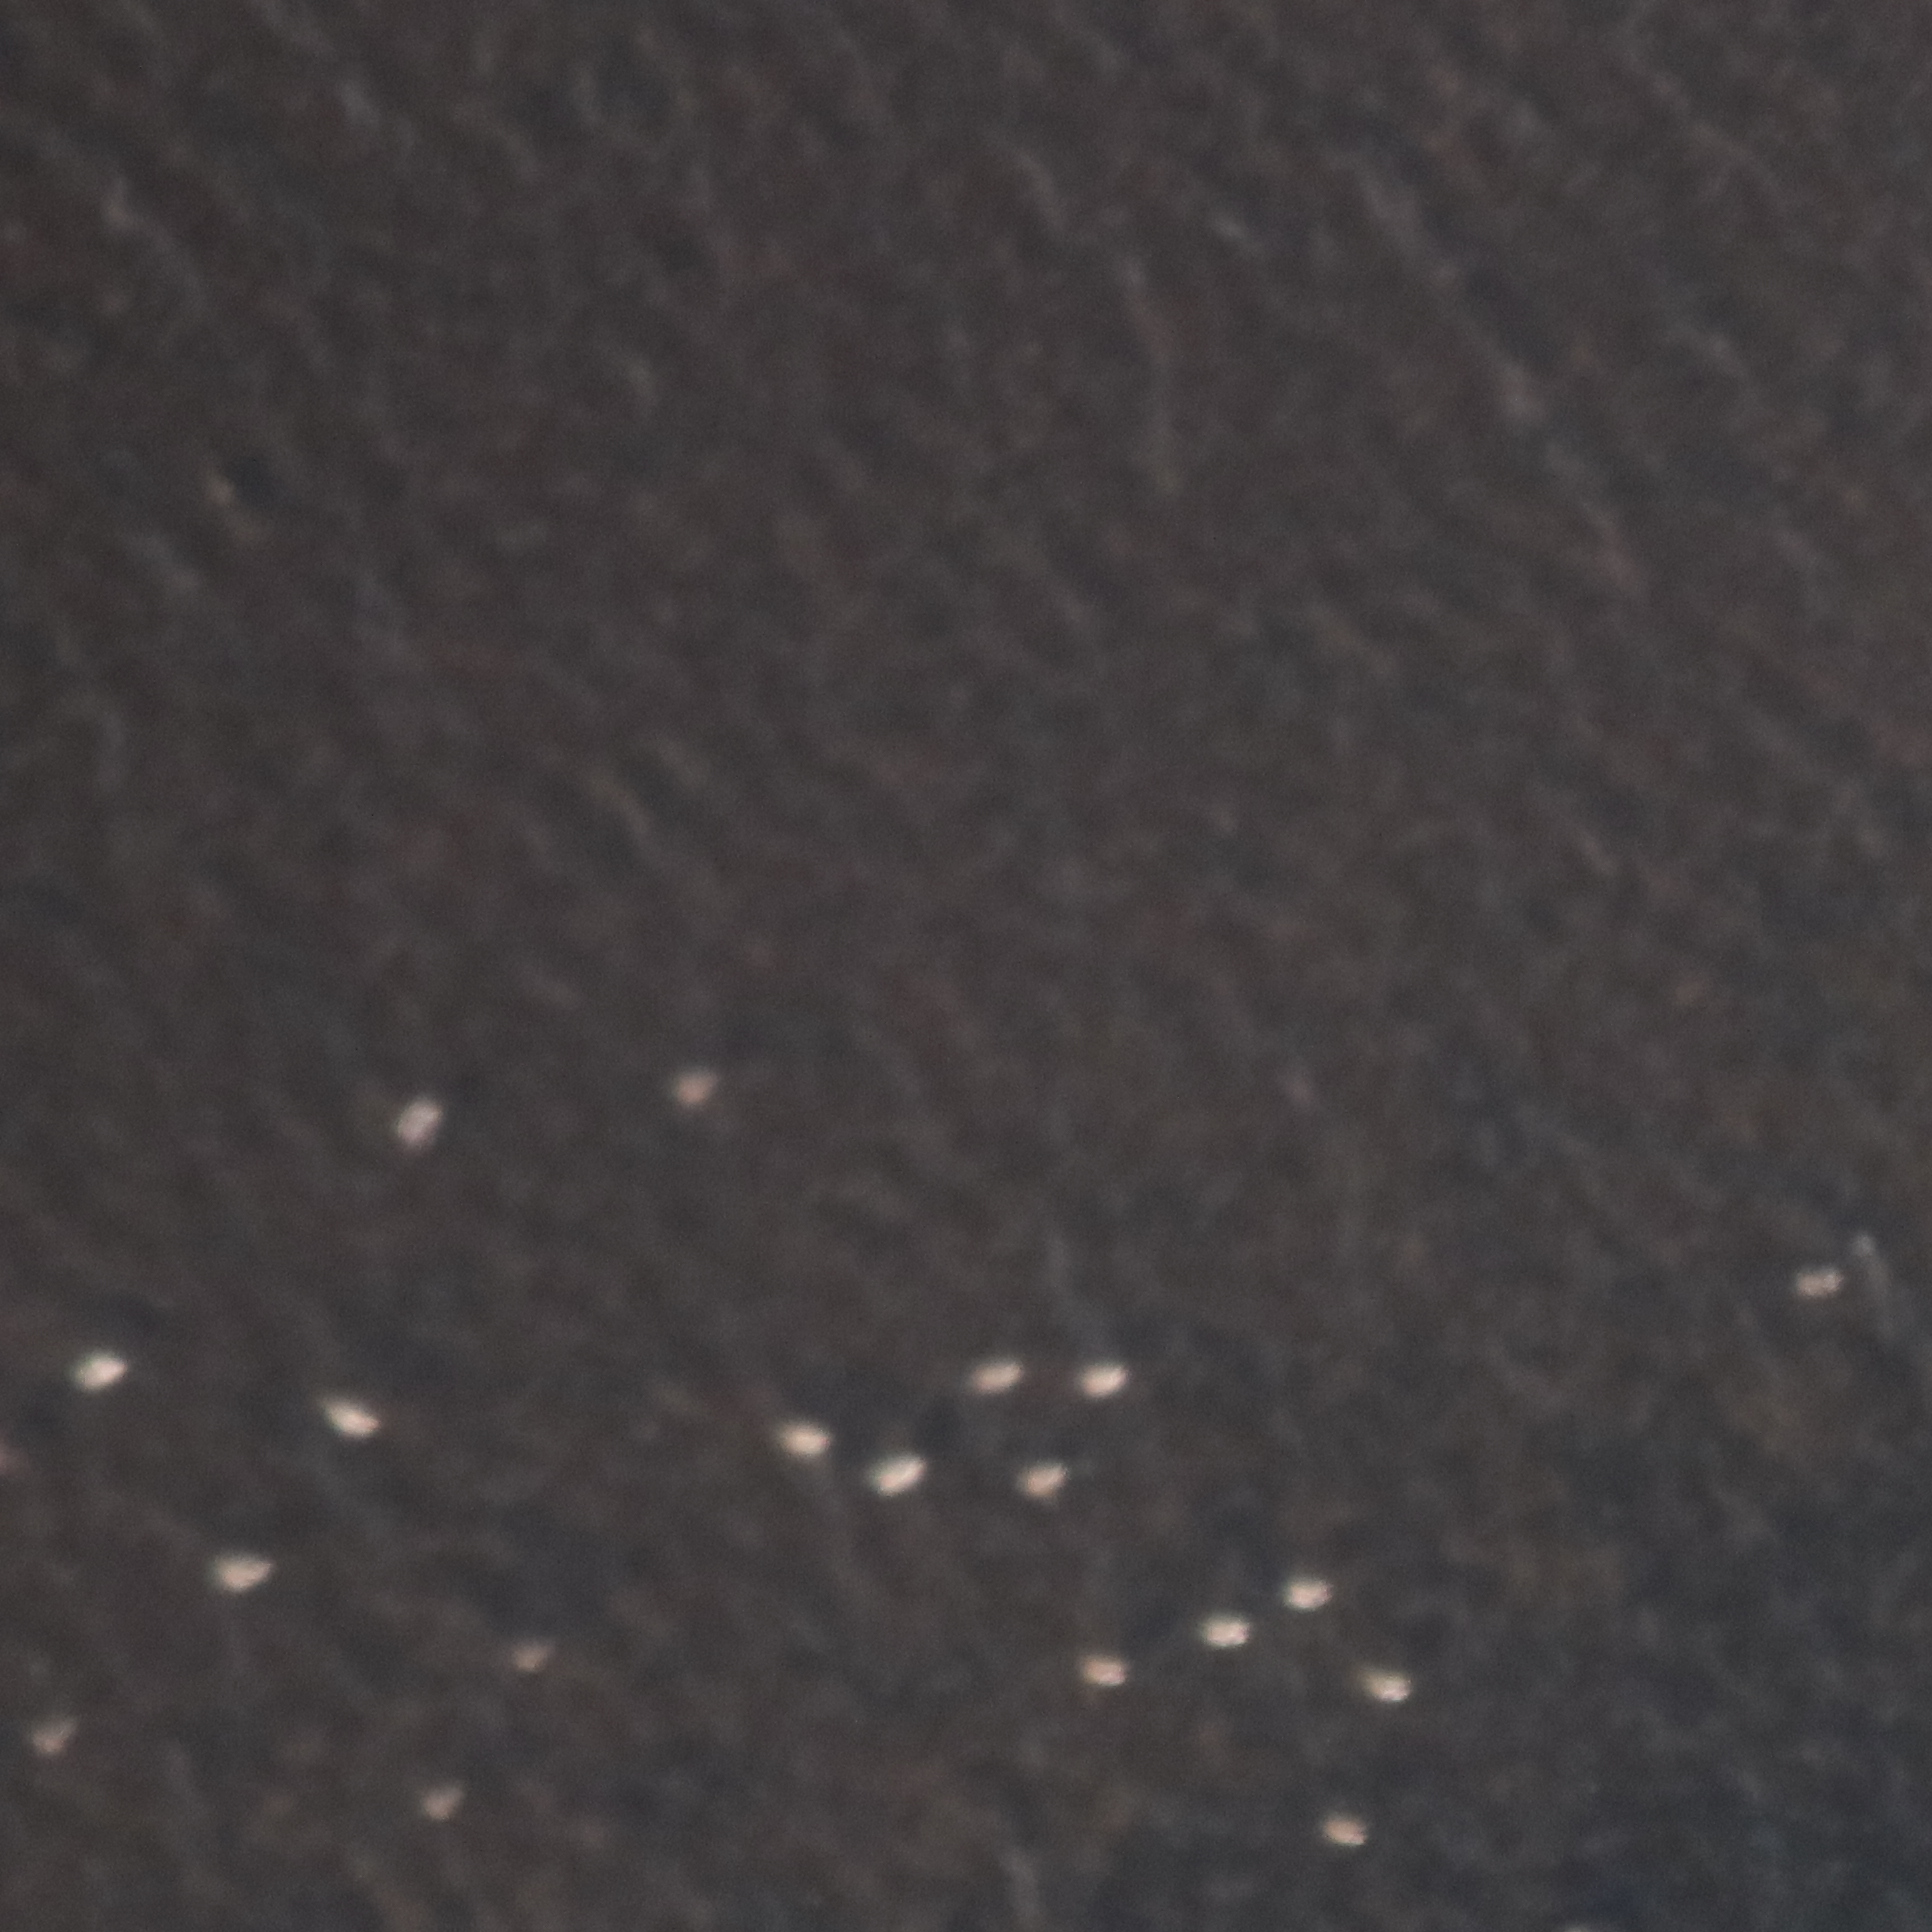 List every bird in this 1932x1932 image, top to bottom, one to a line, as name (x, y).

other bird (697, 1083)
other bird (423, 1113)
other bird (1817, 1278)
other bird (98, 1370)
other bird (994, 1376)
other bird (1106, 1377)
other bird (348, 1415)
other bird (802, 1437)
other bird (1040, 1474)
other bird (896, 1477)
other bird (240, 1574)
other bird (1305, 1597)
other bird (1227, 1633)
other bird (528, 1652)
other bird (1099, 1673)
other bird (1383, 1692)
other bird (51, 1743)
other bird (449, 1798)
other bird (1341, 1826)